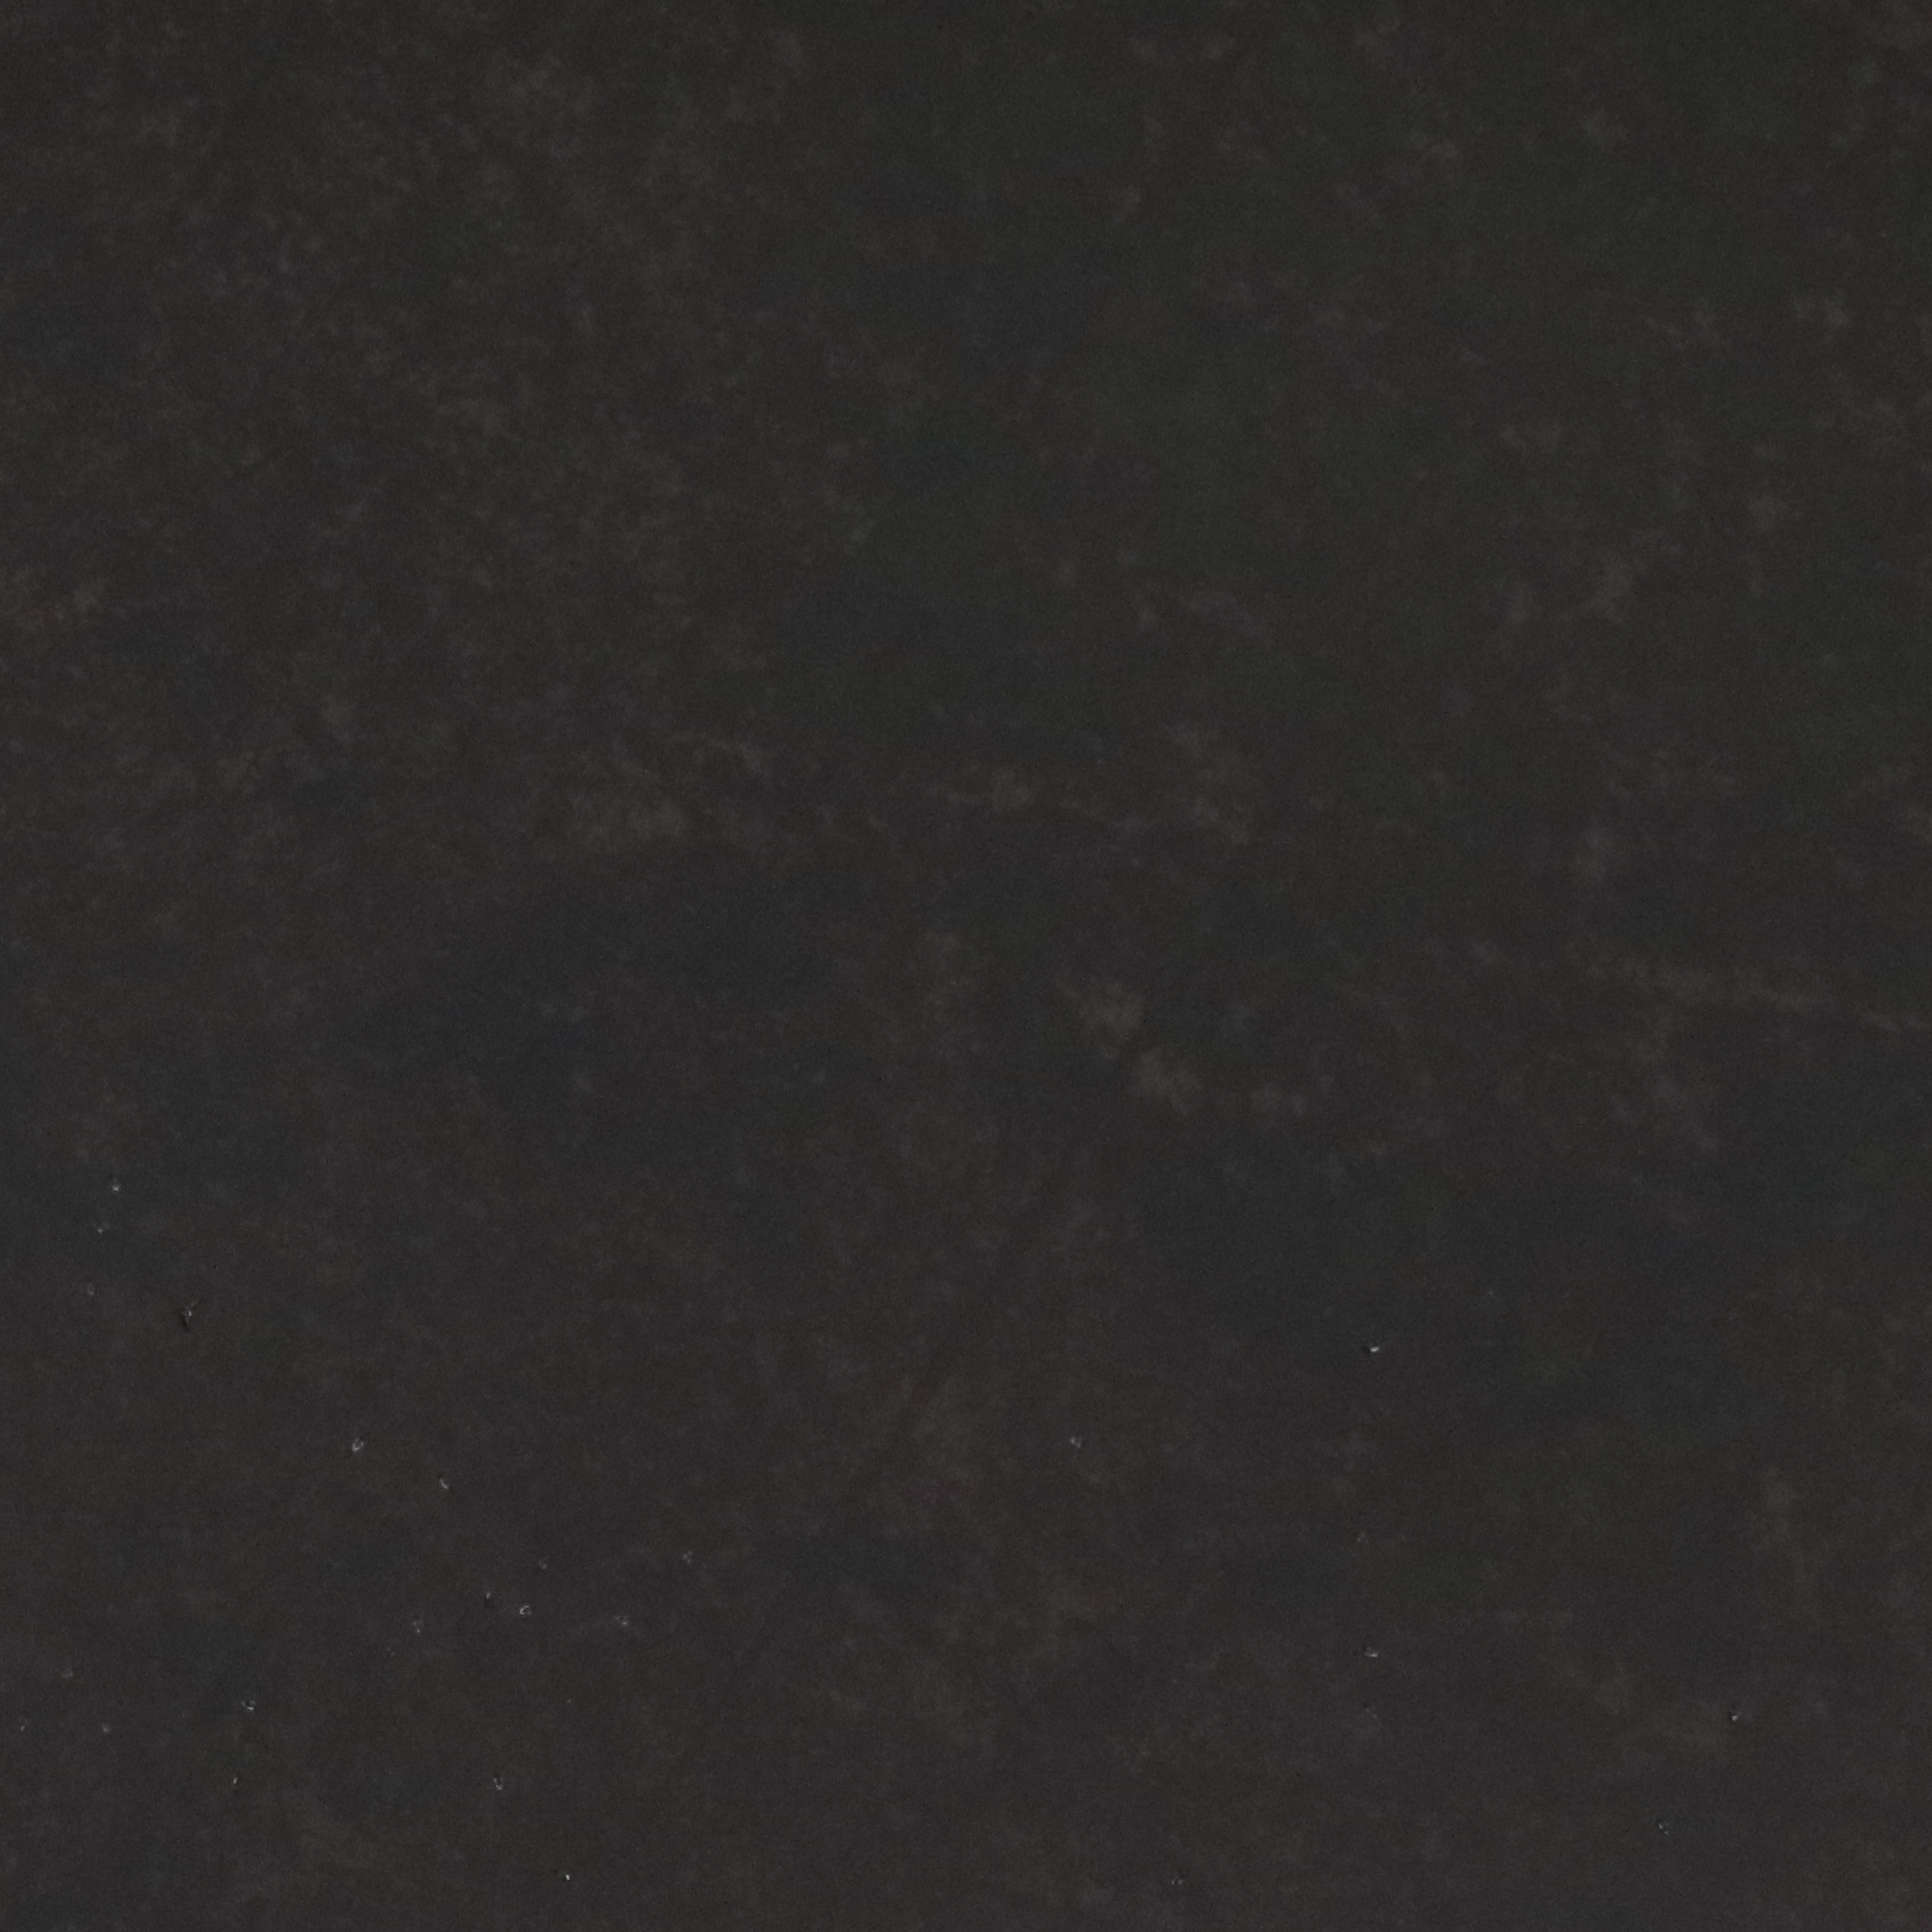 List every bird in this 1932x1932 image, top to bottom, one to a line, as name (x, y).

brant (115, 1184)
brant (103, 1225)
brant (91, 1287)
brant (185, 1313)
brant (1373, 1347)
brant (358, 1443)
brant (1079, 1445)
brant (441, 1480)
brant (1363, 1538)
brant (685, 1554)
brant (551, 1563)
brant (496, 1592)
brant (529, 1613)
brant (628, 1616)
brant (428, 1625)
brant (1376, 1649)
brant (392, 1651)
brant (61, 1677)
brant (263, 1704)
brant (1375, 1708)
brant (1736, 1713)
brant (31, 1730)
brant (491, 1773)
brant (242, 1785)
brant (1667, 1809)
brant (562, 1867)
brant (1174, 1883)